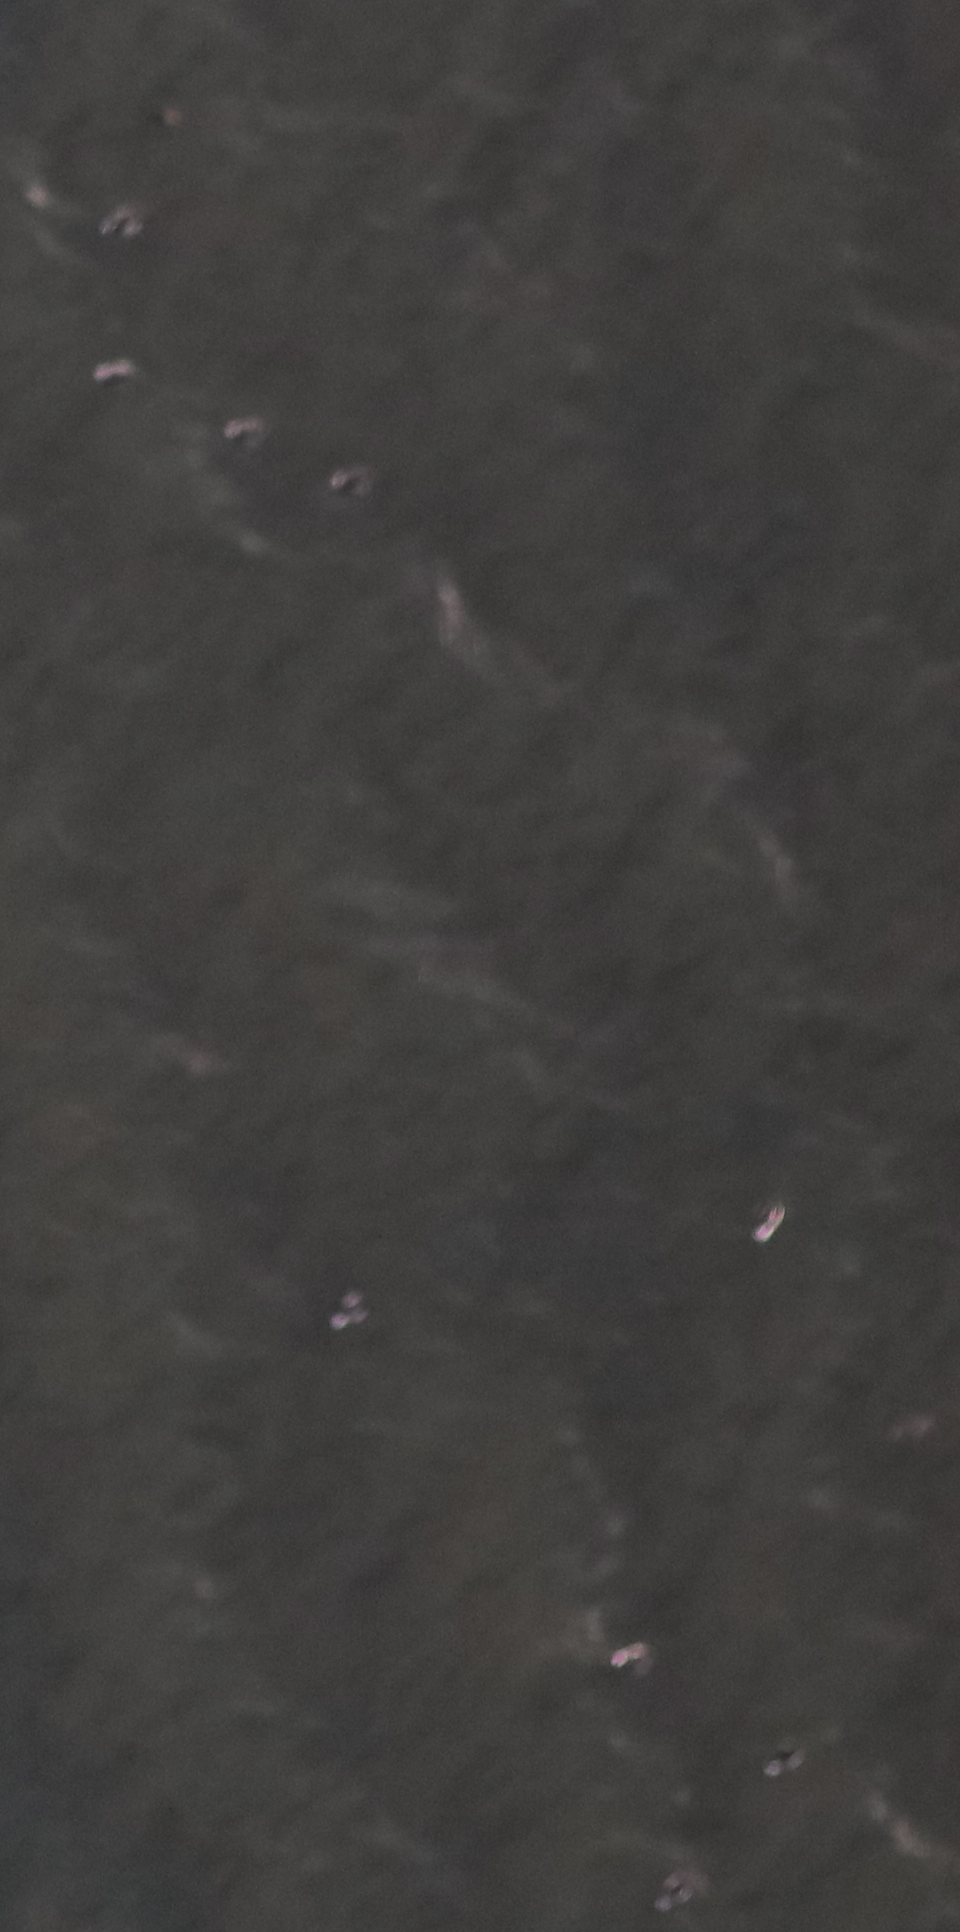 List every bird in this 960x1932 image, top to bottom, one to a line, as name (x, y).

other bird (170, 110)
brant (123, 225)
brant (115, 376)
brant (248, 436)
brant (351, 485)
other bird (768, 1211)
brant (356, 1308)
brant (632, 1660)
brant (787, 1755)
brant (677, 1892)